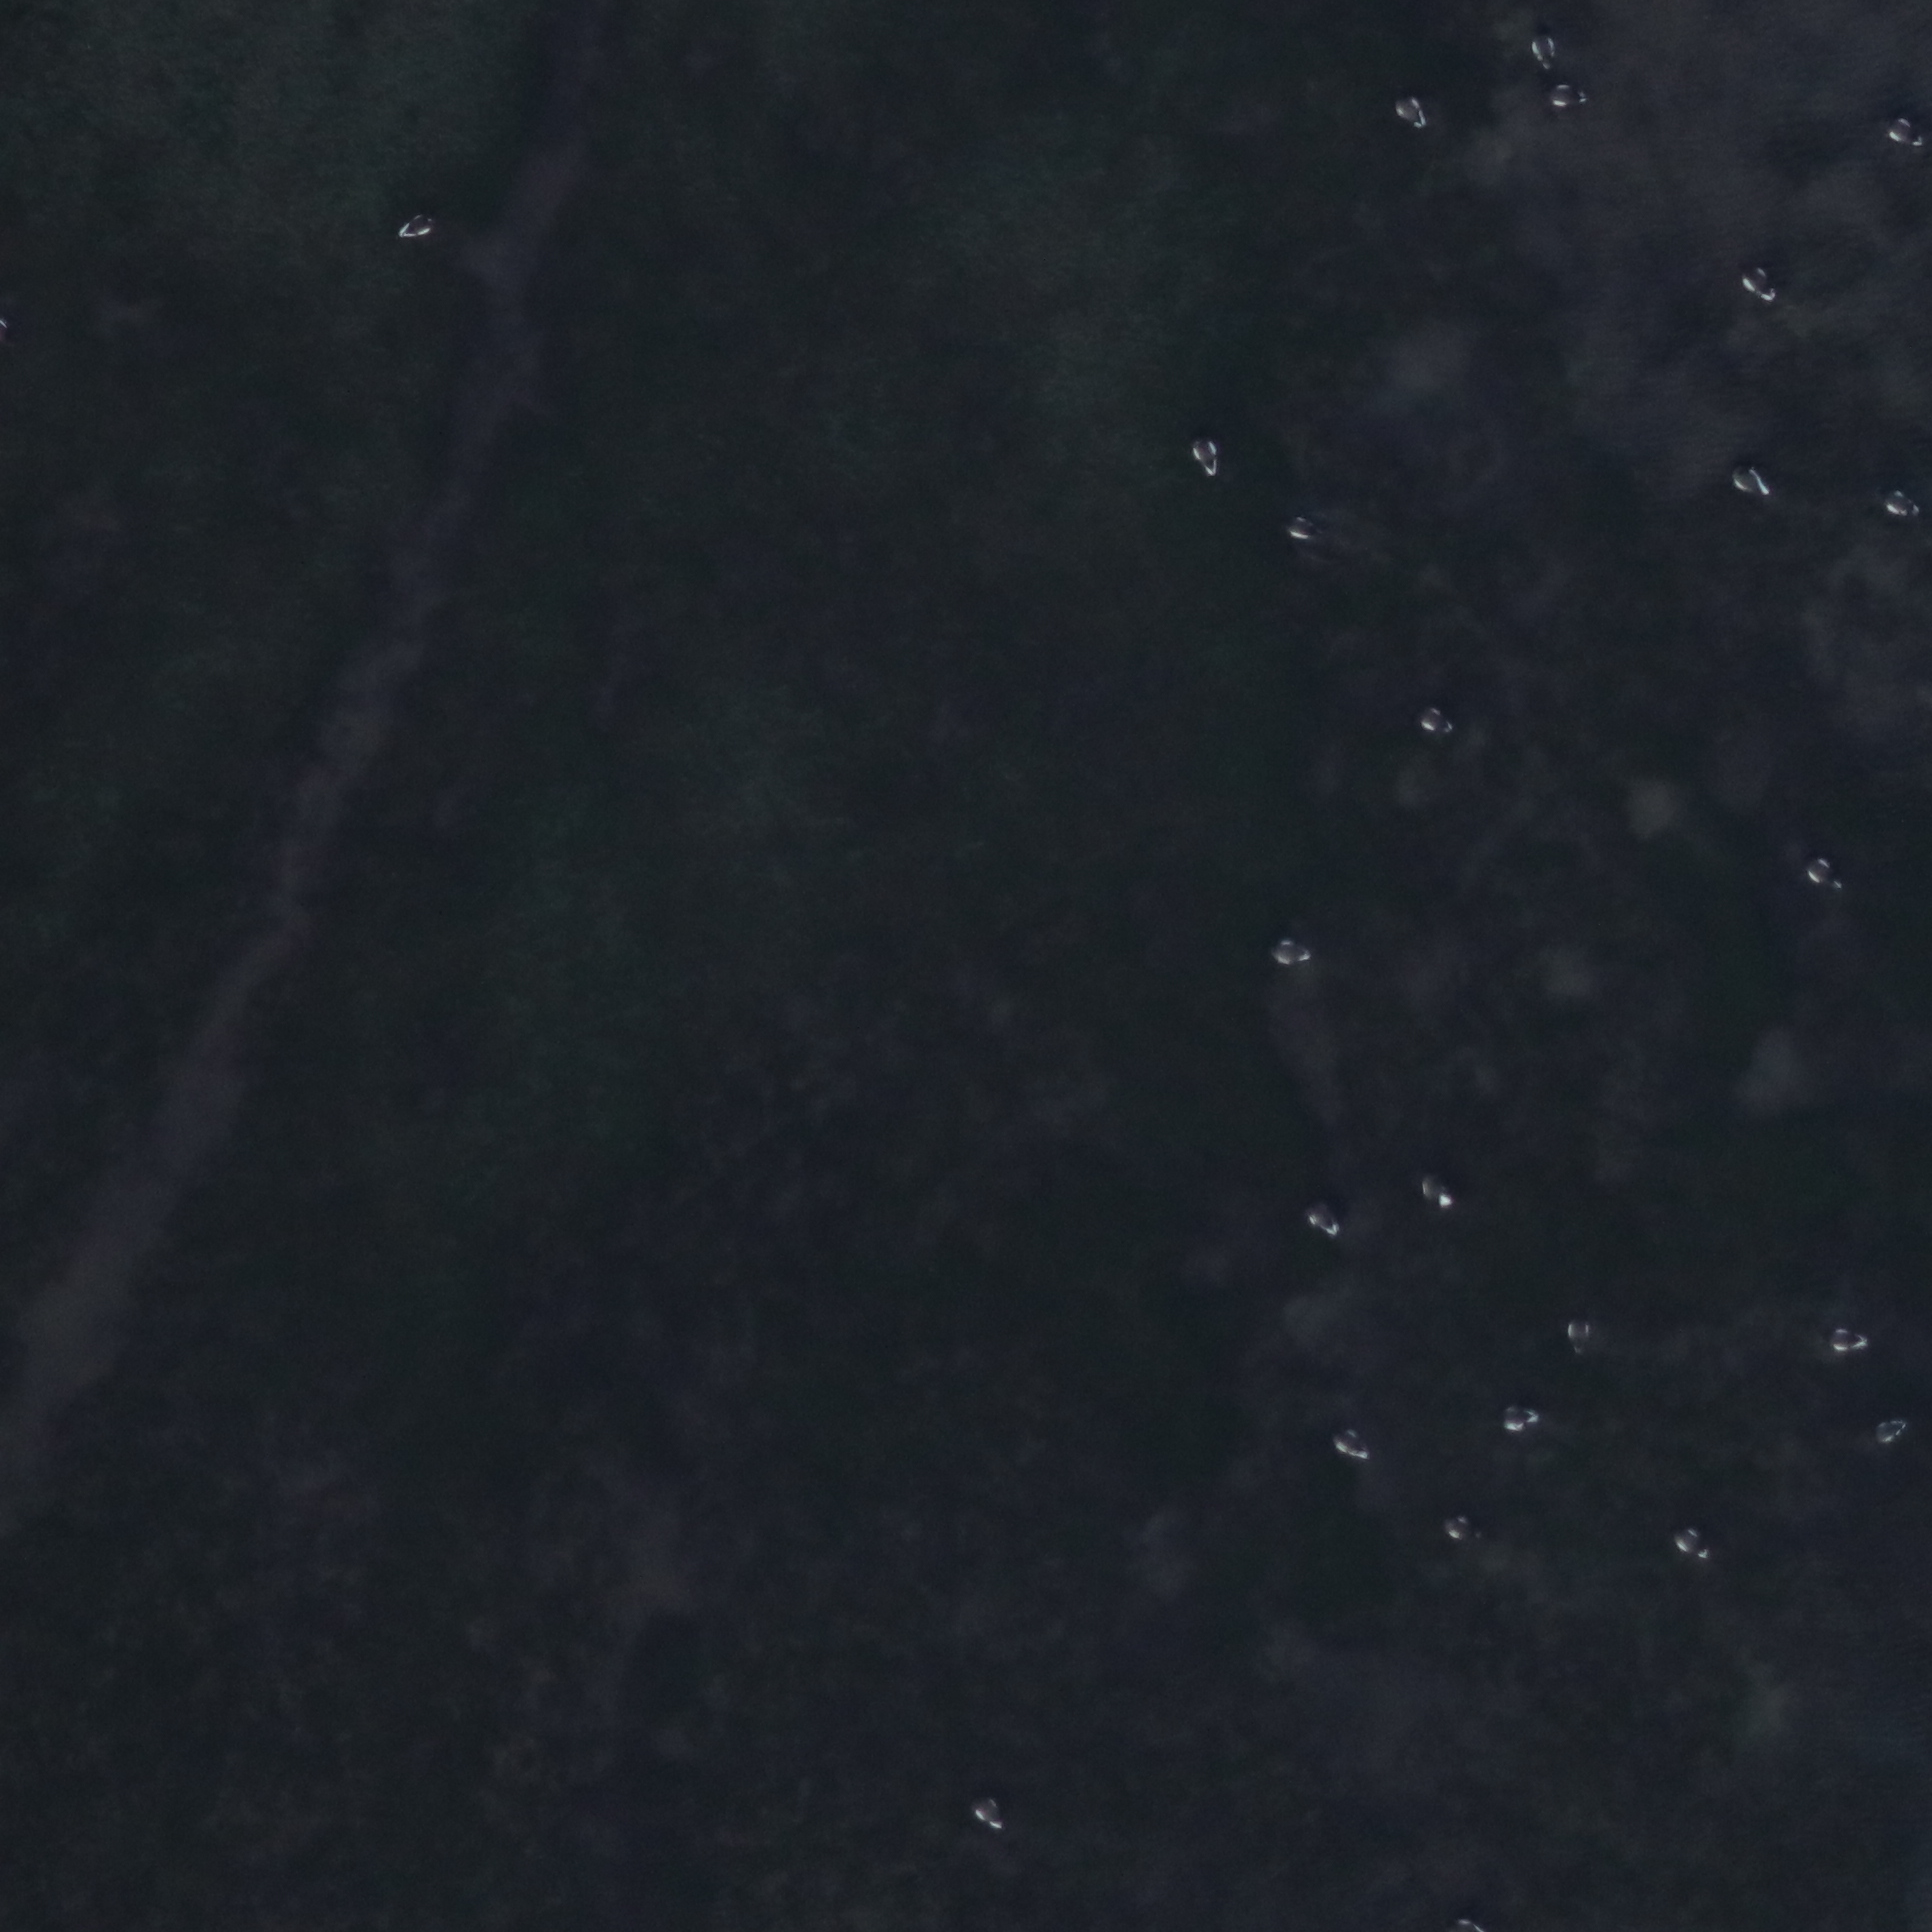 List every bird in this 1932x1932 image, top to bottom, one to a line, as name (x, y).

brant (1548, 48)
brant (1563, 96)
brant (1412, 111)
brant (1904, 131)
brant (418, 226)
brant (1760, 283)
brant (1206, 454)
brant (1751, 480)
brant (1902, 503)
brant (1303, 526)
brant (1436, 721)
brant (1821, 869)
brant (1292, 952)
brant (1437, 1190)
brant (1323, 1214)
brant (1578, 1333)
brant (1845, 1340)
brant (1519, 1419)
brant (1886, 1432)
brant (1351, 1442)
brant (1458, 1527)
brant (1693, 1543)
brant (989, 1811)